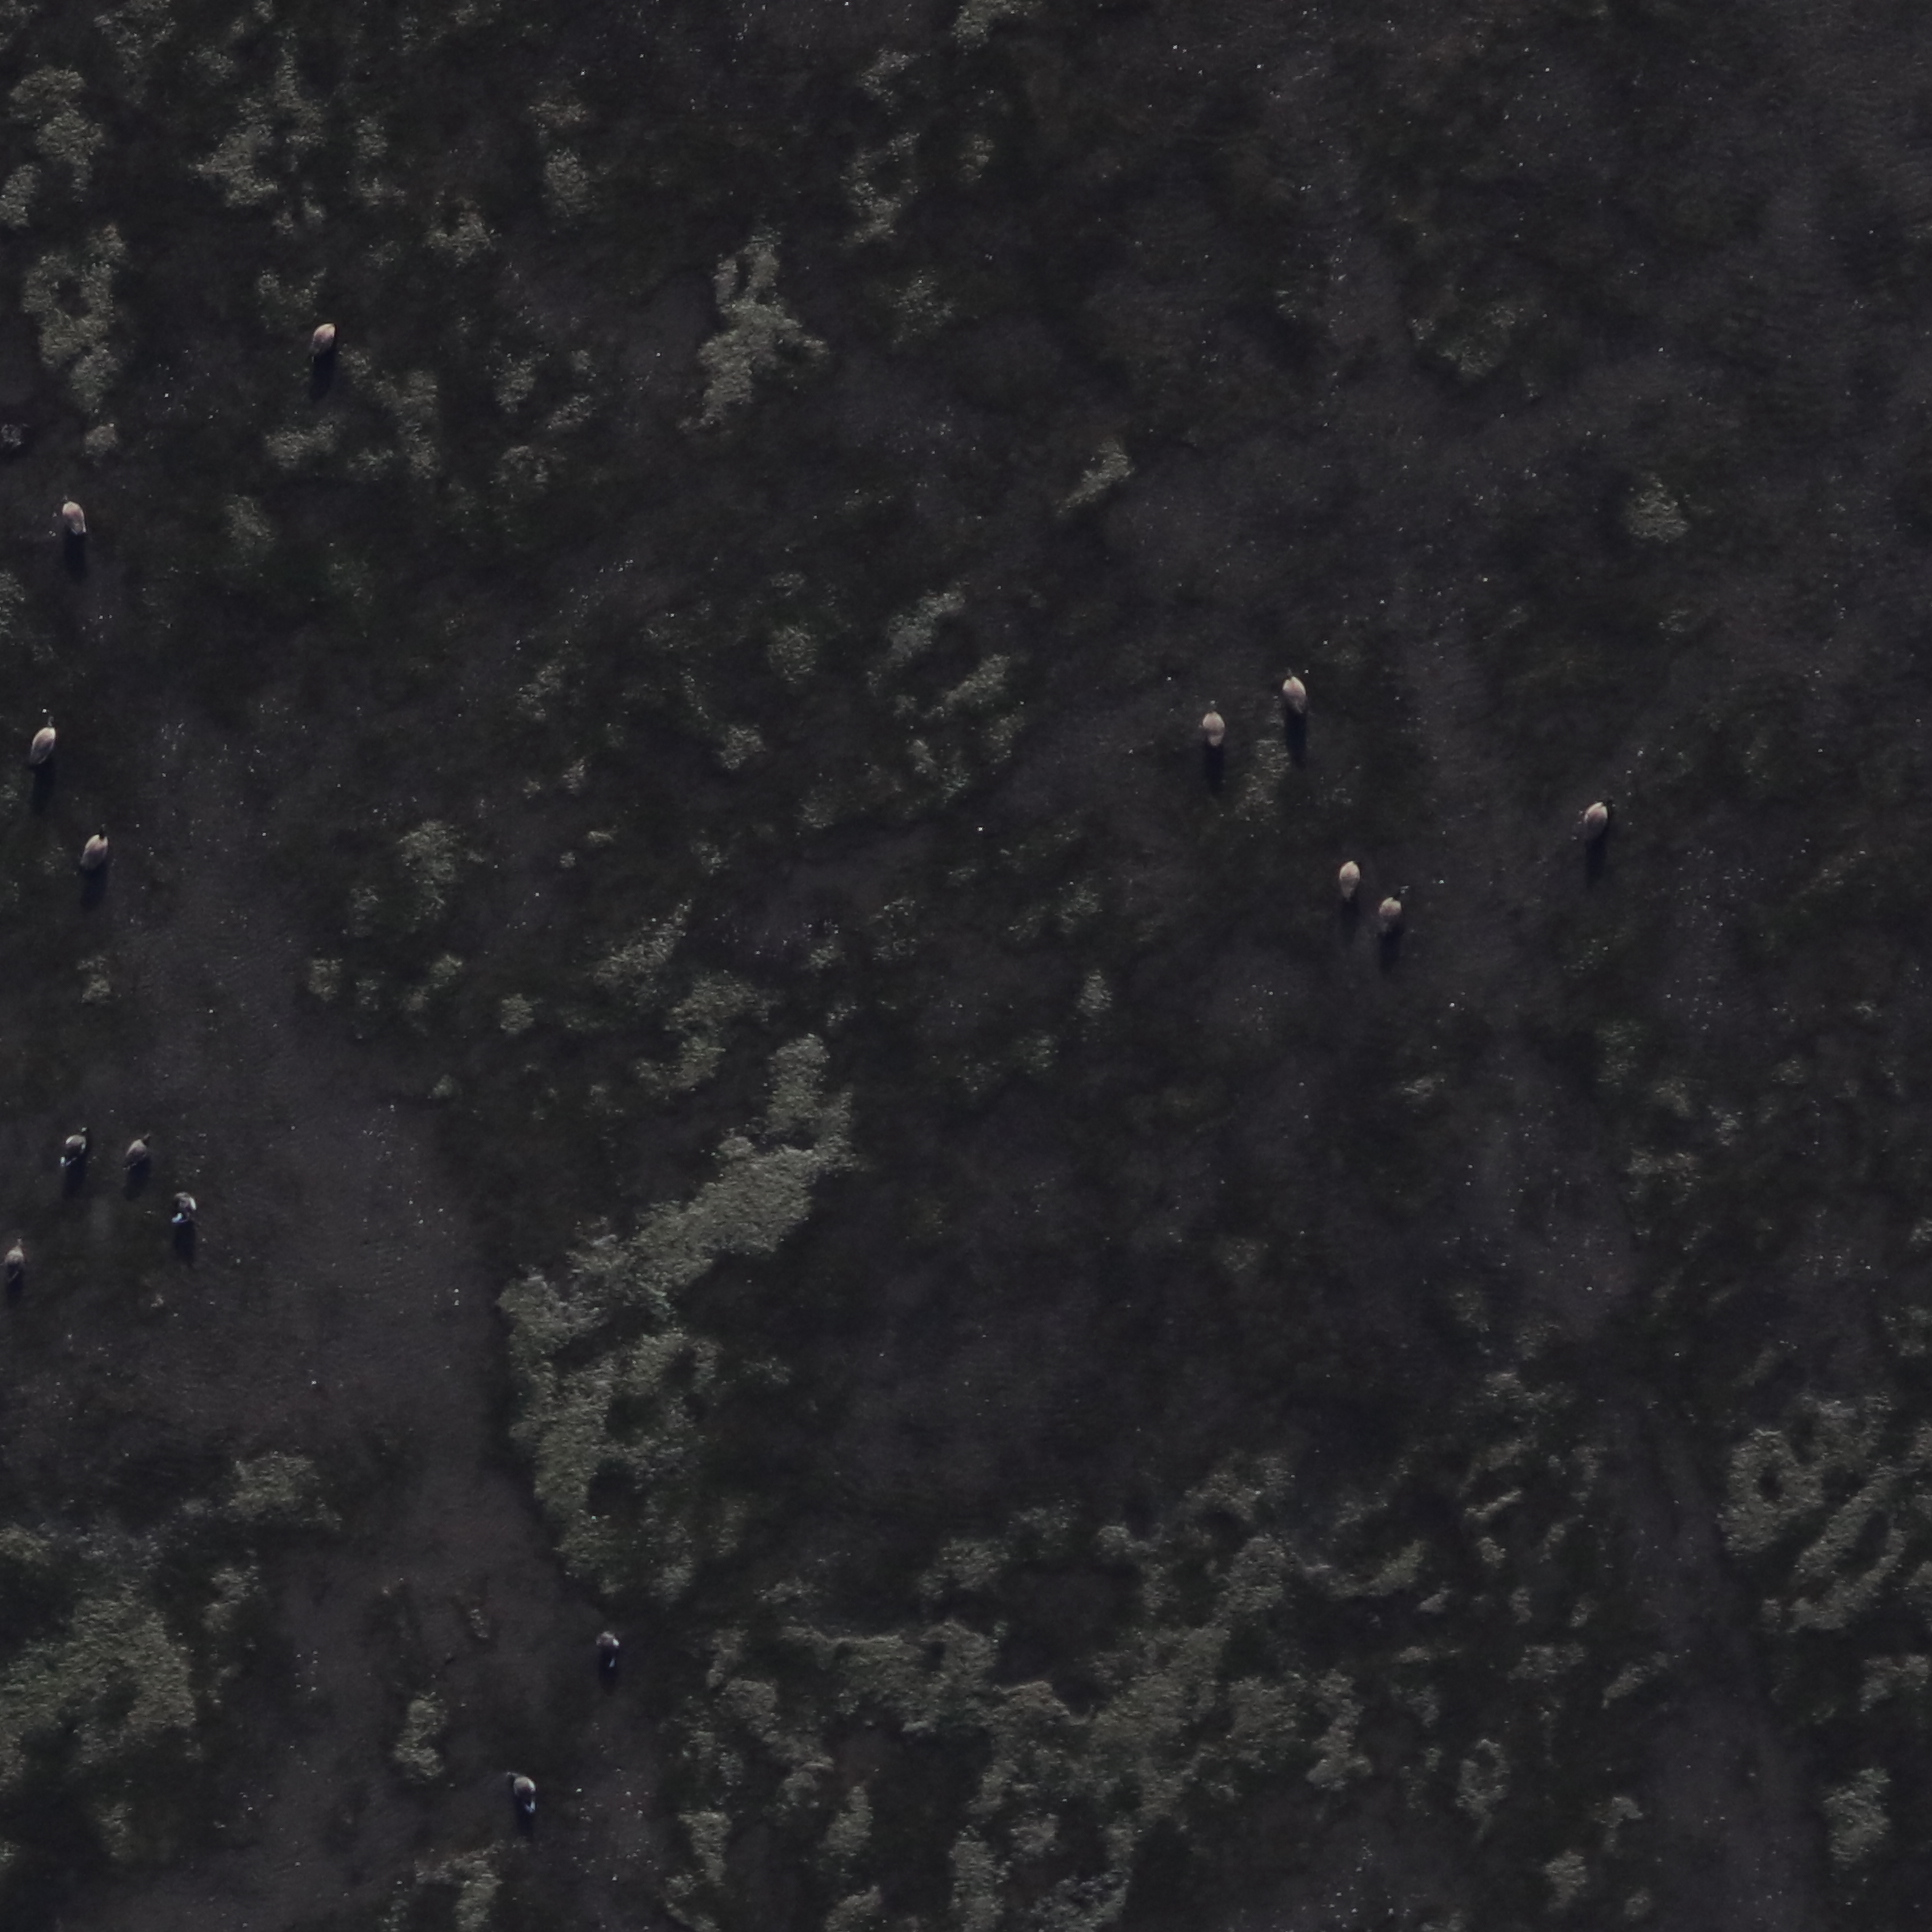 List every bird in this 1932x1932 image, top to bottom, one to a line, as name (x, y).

Canada goose (329, 337)
Canada goose (73, 518)
Canada goose (1293, 693)
Canada goose (1212, 727)
Canada goose (41, 743)
Canada goose (1594, 817)
Canada goose (97, 848)
Canada goose (1347, 880)
Canada goose (1390, 913)
brant (75, 1147)
brant (137, 1153)
brant (186, 1207)
brant (16, 1261)
brant (609, 1647)
brant (524, 1792)